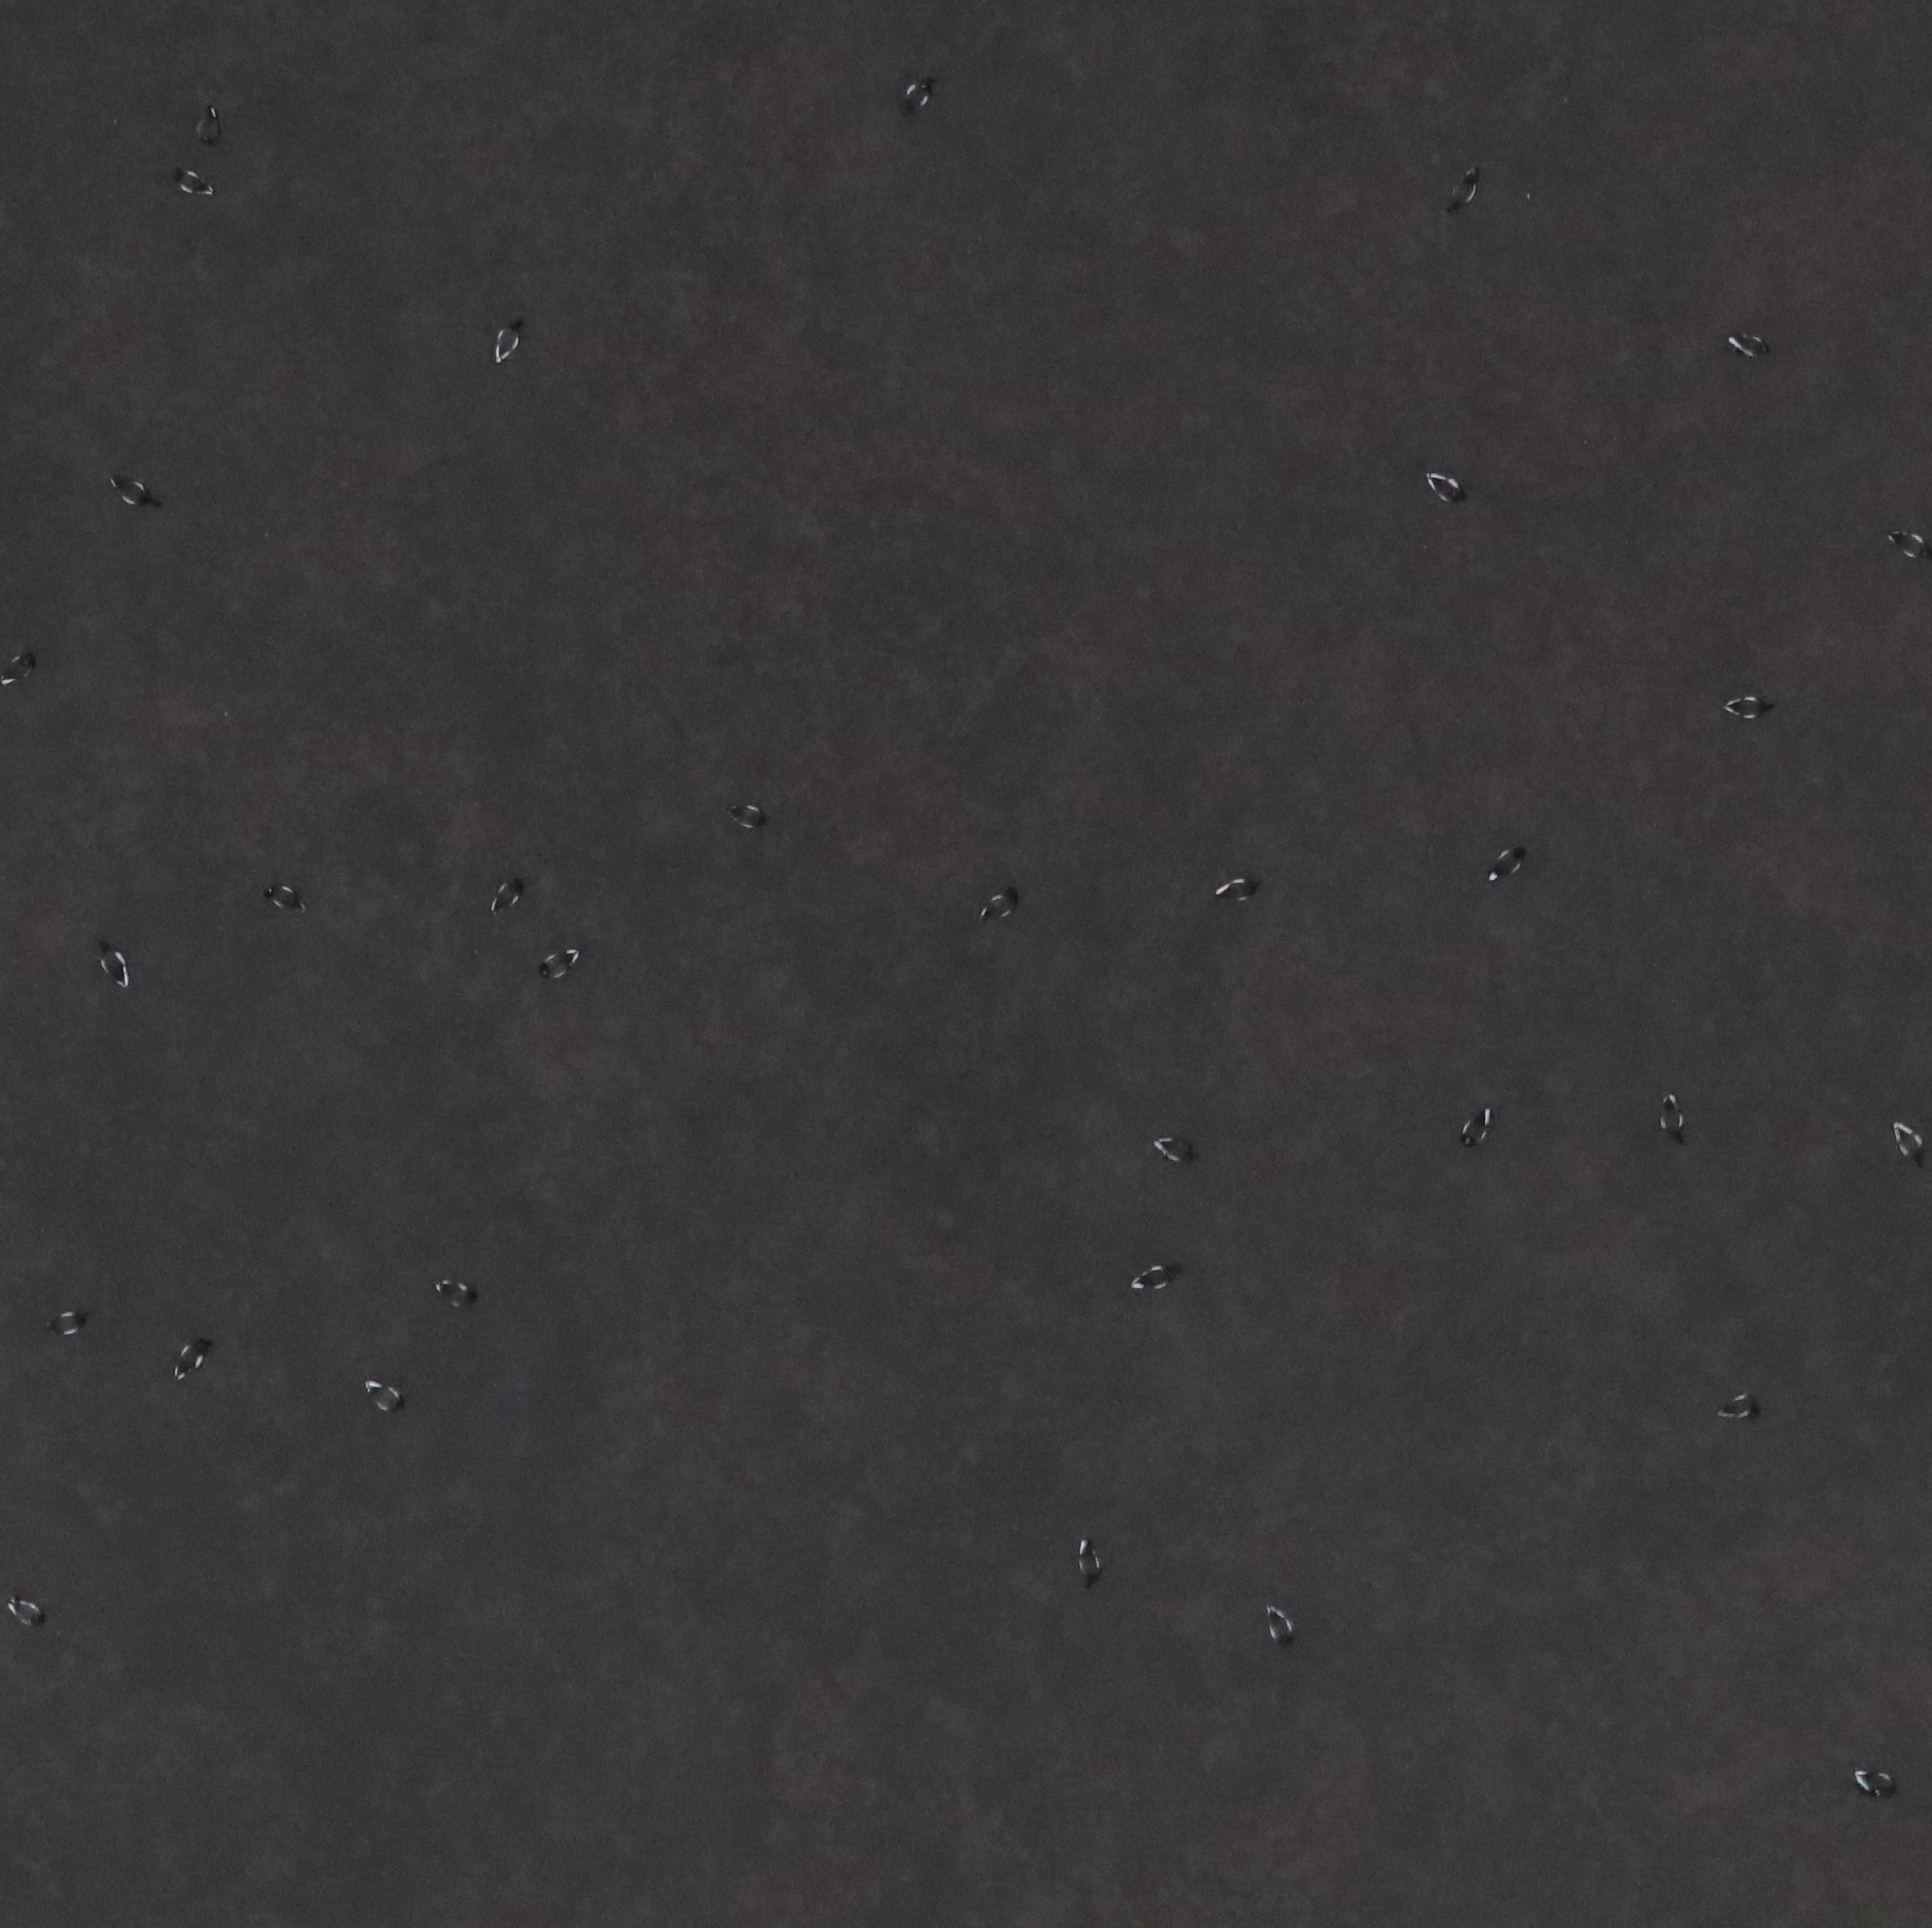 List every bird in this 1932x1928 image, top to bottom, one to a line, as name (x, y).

brant (919, 93)
brant (209, 129)
brant (191, 179)
brant (1465, 192)
brant (509, 342)
brant (1748, 347)
brant (1446, 488)
brant (134, 492)
brant (1912, 545)
brant (12, 669)
brant (1748, 709)
brant (750, 817)
brant (1505, 864)
brant (1236, 889)
brant (508, 897)
brant (285, 898)
brant (1002, 905)
brant (558, 965)
brant (116, 966)
brant (1672, 1119)
brant (1476, 1129)
brant (1908, 1145)
brant (1170, 1150)
brant (1156, 1278)
brant (457, 1294)
brant (69, 1324)
brant (190, 1359)
brant (384, 1398)
brant (1738, 1408)
brant (1090, 1561)
brant (28, 1613)
brant (1280, 1627)
brant (1875, 1786)